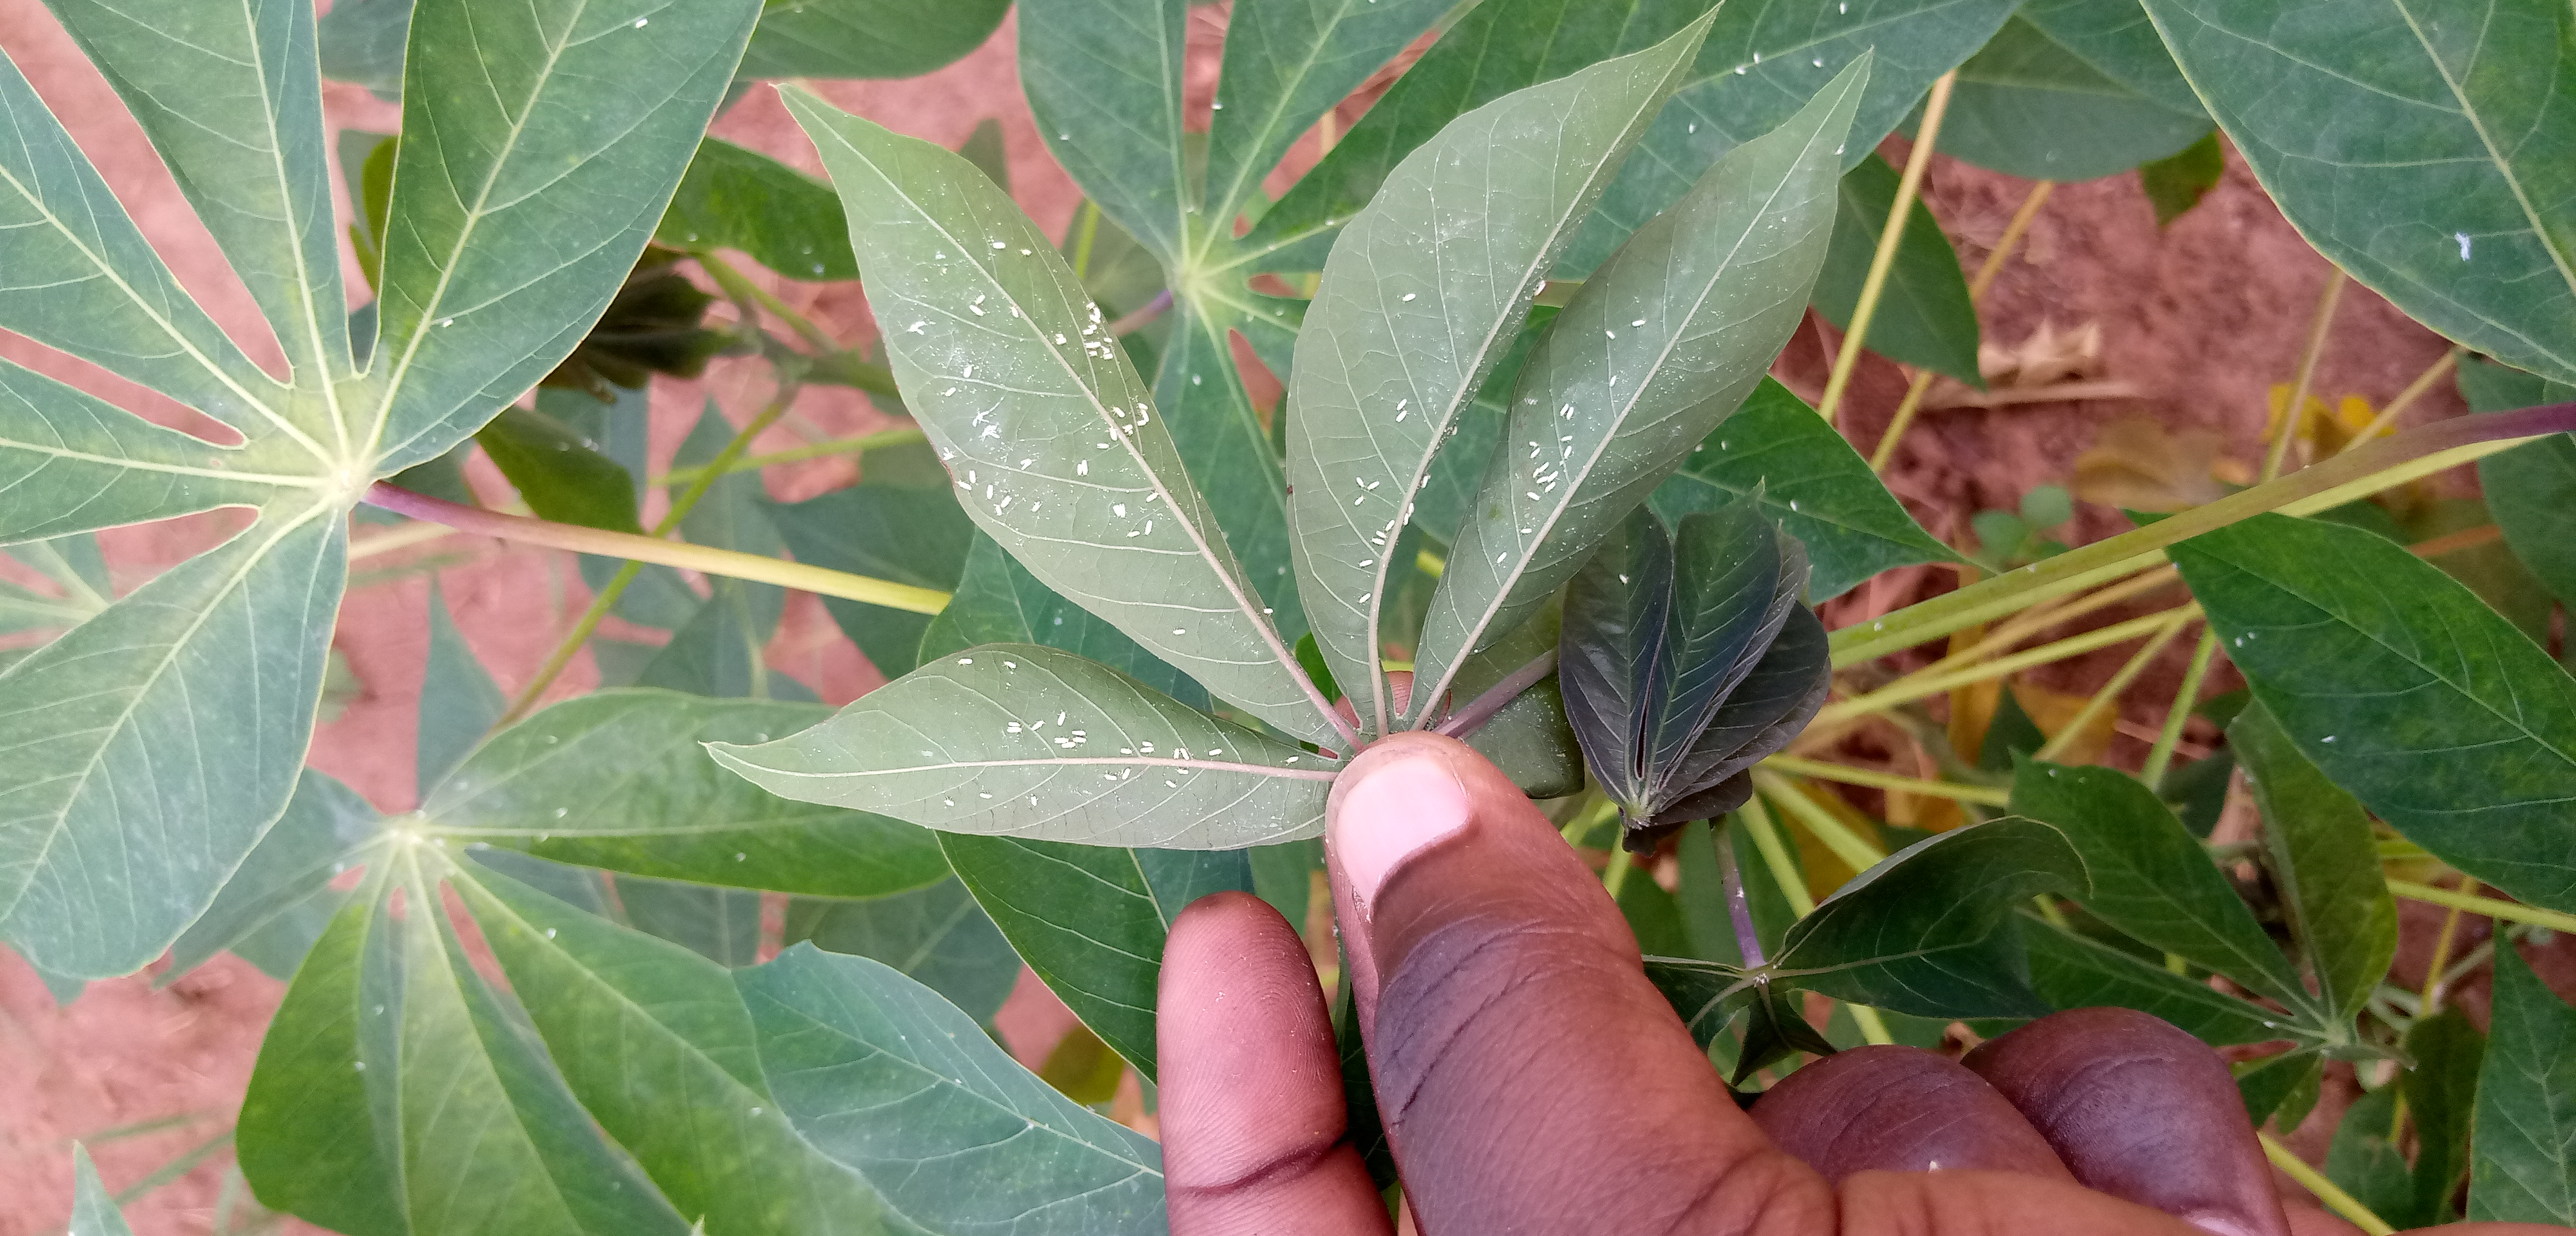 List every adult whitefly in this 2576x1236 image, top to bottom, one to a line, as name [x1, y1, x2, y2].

whitefly [1839, 2, 1847, 16]
whitefly [631, 17, 654, 30]
whitefly [1752, 51, 1761, 64]
whitefly [1812, 58, 1824, 68]
whitefly [1733, 65, 1747, 76]
whitefly [1209, 100, 1225, 111]
whitefly [1687, 121, 1698, 135]
whitefly [1057, 133, 1072, 143]
whitefly [1835, 144, 1844, 156]
whitefly [1323, 217, 1336, 229]
whitefly [2454, 231, 2472, 245]
whitefly [991, 239, 1007, 250]
whitefly [2458, 245, 2472, 263]
whitefly [1018, 247, 1034, 257]
whitefly [1533, 280, 1546, 296]
whitefly [1401, 291, 1418, 301]
whitefly [974, 293, 987, 304]
whitefly [1086, 301, 1095, 309]
whitefly [969, 304, 985, 317]
whitefly [1009, 306, 1020, 318]
whitefly [1094, 306, 1102, 316]
whitefly [1088, 314, 1102, 324]
whitefly [906, 316, 927, 336]
whitefly [441, 317, 455, 330]
whitefly [1628, 318, 1647, 328]
whitefly [1087, 324, 1098, 331]
whitefly [1081, 329, 1096, 336]
whitefly [1604, 329, 1618, 341]
whitefly [1054, 333, 1065, 339]
whitefly [1103, 337, 1114, 342]
whitefly [1056, 338, 1068, 345]
whitefly [1083, 341, 1101, 348]
whitefly [1102, 344, 1110, 354]
whitefly [1087, 350, 1097, 357]
whitefly [1103, 352, 1114, 361]
whitefly [962, 362, 972, 379]
whitefly [1190, 373, 1205, 388]
whitefly [1608, 373, 1618, 388]
whitefly [944, 385, 957, 398]
whitefly [1396, 398, 1407, 411]
whitefly [1136, 400, 1150, 409]
whitefly [1560, 403, 1569, 417]
whitefly [1112, 405, 1126, 418]
whitefly [1566, 407, 1575, 420]
whitefly [1140, 409, 1150, 423]
whitefly [972, 409, 989, 427]
whitefly [1396, 409, 1408, 423]
whitefly [1137, 420, 1146, 427]
whitefly [981, 424, 1001, 440]
whitefly [1121, 424, 1133, 432]
whitefly [1109, 425, 1119, 442]
whitefly [1558, 435, 1574, 442]
whitefly [1719, 439, 1727, 451]
whitefly [1528, 440, 1539, 447]
whitefly [1095, 442, 1111, 450]
whitefly [1693, 443, 1703, 453]
whitefly [941, 445, 957, 461]
whitefly [1563, 445, 1573, 461]
whitefly [1529, 447, 1541, 460]
whitefly [1018, 458, 1033, 470]
whitefly [1081, 458, 1089, 476]
whitefly [1540, 461, 1550, 473]
whitefly [1077, 462, 1082, 476]
whitefly [1533, 467, 1540, 478]
whitefly [969, 469, 978, 483]
whitefly [1548, 470, 1559, 483]
whitefly [1422, 473, 1428, 489]
whitefly [1355, 475, 1365, 489]
whitefly [1537, 476, 1548, 485]
whitefly [957, 478, 972, 492]
whitefly [1367, 479, 1380, 491]
whitefly [1546, 482, 1557, 494]
whitefly [985, 483, 994, 501]
whitefly [1144, 490, 1160, 503]
whitefly [1526, 491, 1541, 503]
whitefly [1001, 493, 1014, 508]
whitefly [1352, 494, 1367, 507]
whitefly [1788, 497, 1798, 512]
whitefly [1029, 500, 1045, 513]
whitefly [1409, 501, 1414, 516]
whitefly [993, 502, 1002, 517]
whitefly [1119, 502, 1126, 519]
whitefly [1112, 503, 1121, 518]
whitefly [1403, 512, 1409, 526]
whitefly [1143, 518, 1155, 536]
whitefly [1385, 520, 1395, 532]
whitefly [1518, 527, 1533, 536]
whitefly [1124, 529, 1141, 539]
whitefly [1375, 530, 1388, 539]
whitefly [1371, 537, 1386, 546]
whitefly [1495, 550, 1509, 563]
whitefly [1358, 558, 1375, 568]
whitefly [1618, 572, 1629, 586]
whitefly [1358, 592, 1372, 604]
whitefly [1262, 607, 1274, 615]
whitefly [1170, 626, 1187, 636]
whitefly [2246, 631, 2257, 640]
whitefly [2235, 636, 2243, 649]
whitefly [956, 656, 974, 667]
whitefly [1001, 657, 1018, 671]
whitefly [1056, 709, 1068, 727]
whitefly [1028, 718, 1048, 733]
whitefly [1007, 720, 1021, 727]
whitefly [1007, 727, 1023, 735]
whitefly [1070, 729, 1086, 736]
whitefly [2318, 733, 2335, 745]
whitefly [1072, 735, 1087, 744]
whitefly [1053, 736, 1069, 743]
whitefly [1141, 740, 1154, 747]
whitefly [1061, 742, 1076, 749]
whitefly [1172, 745, 1180, 759]
whitefly [1120, 745, 1133, 756]
whitefly [1140, 746, 1155, 754]
whitefly [1206, 746, 1225, 756]
whitefly [1180, 747, 1190, 761]
whitefly [1285, 754, 1300, 766]
whitefly [1121, 766, 1133, 781]
whitefly [1175, 767, 1189, 776]
whitefly [1103, 772, 1118, 782]
whitefly [1164, 778, 1178, 789]
whitefly [978, 790, 994, 800]
whitefly [1029, 792, 1039, 809]
whitefly [943, 797, 954, 809]
whitefly [1733, 886, 1747, 900]
whitefly [547, 924, 558, 942]
whitefly [2260, 1018, 2277, 1031]